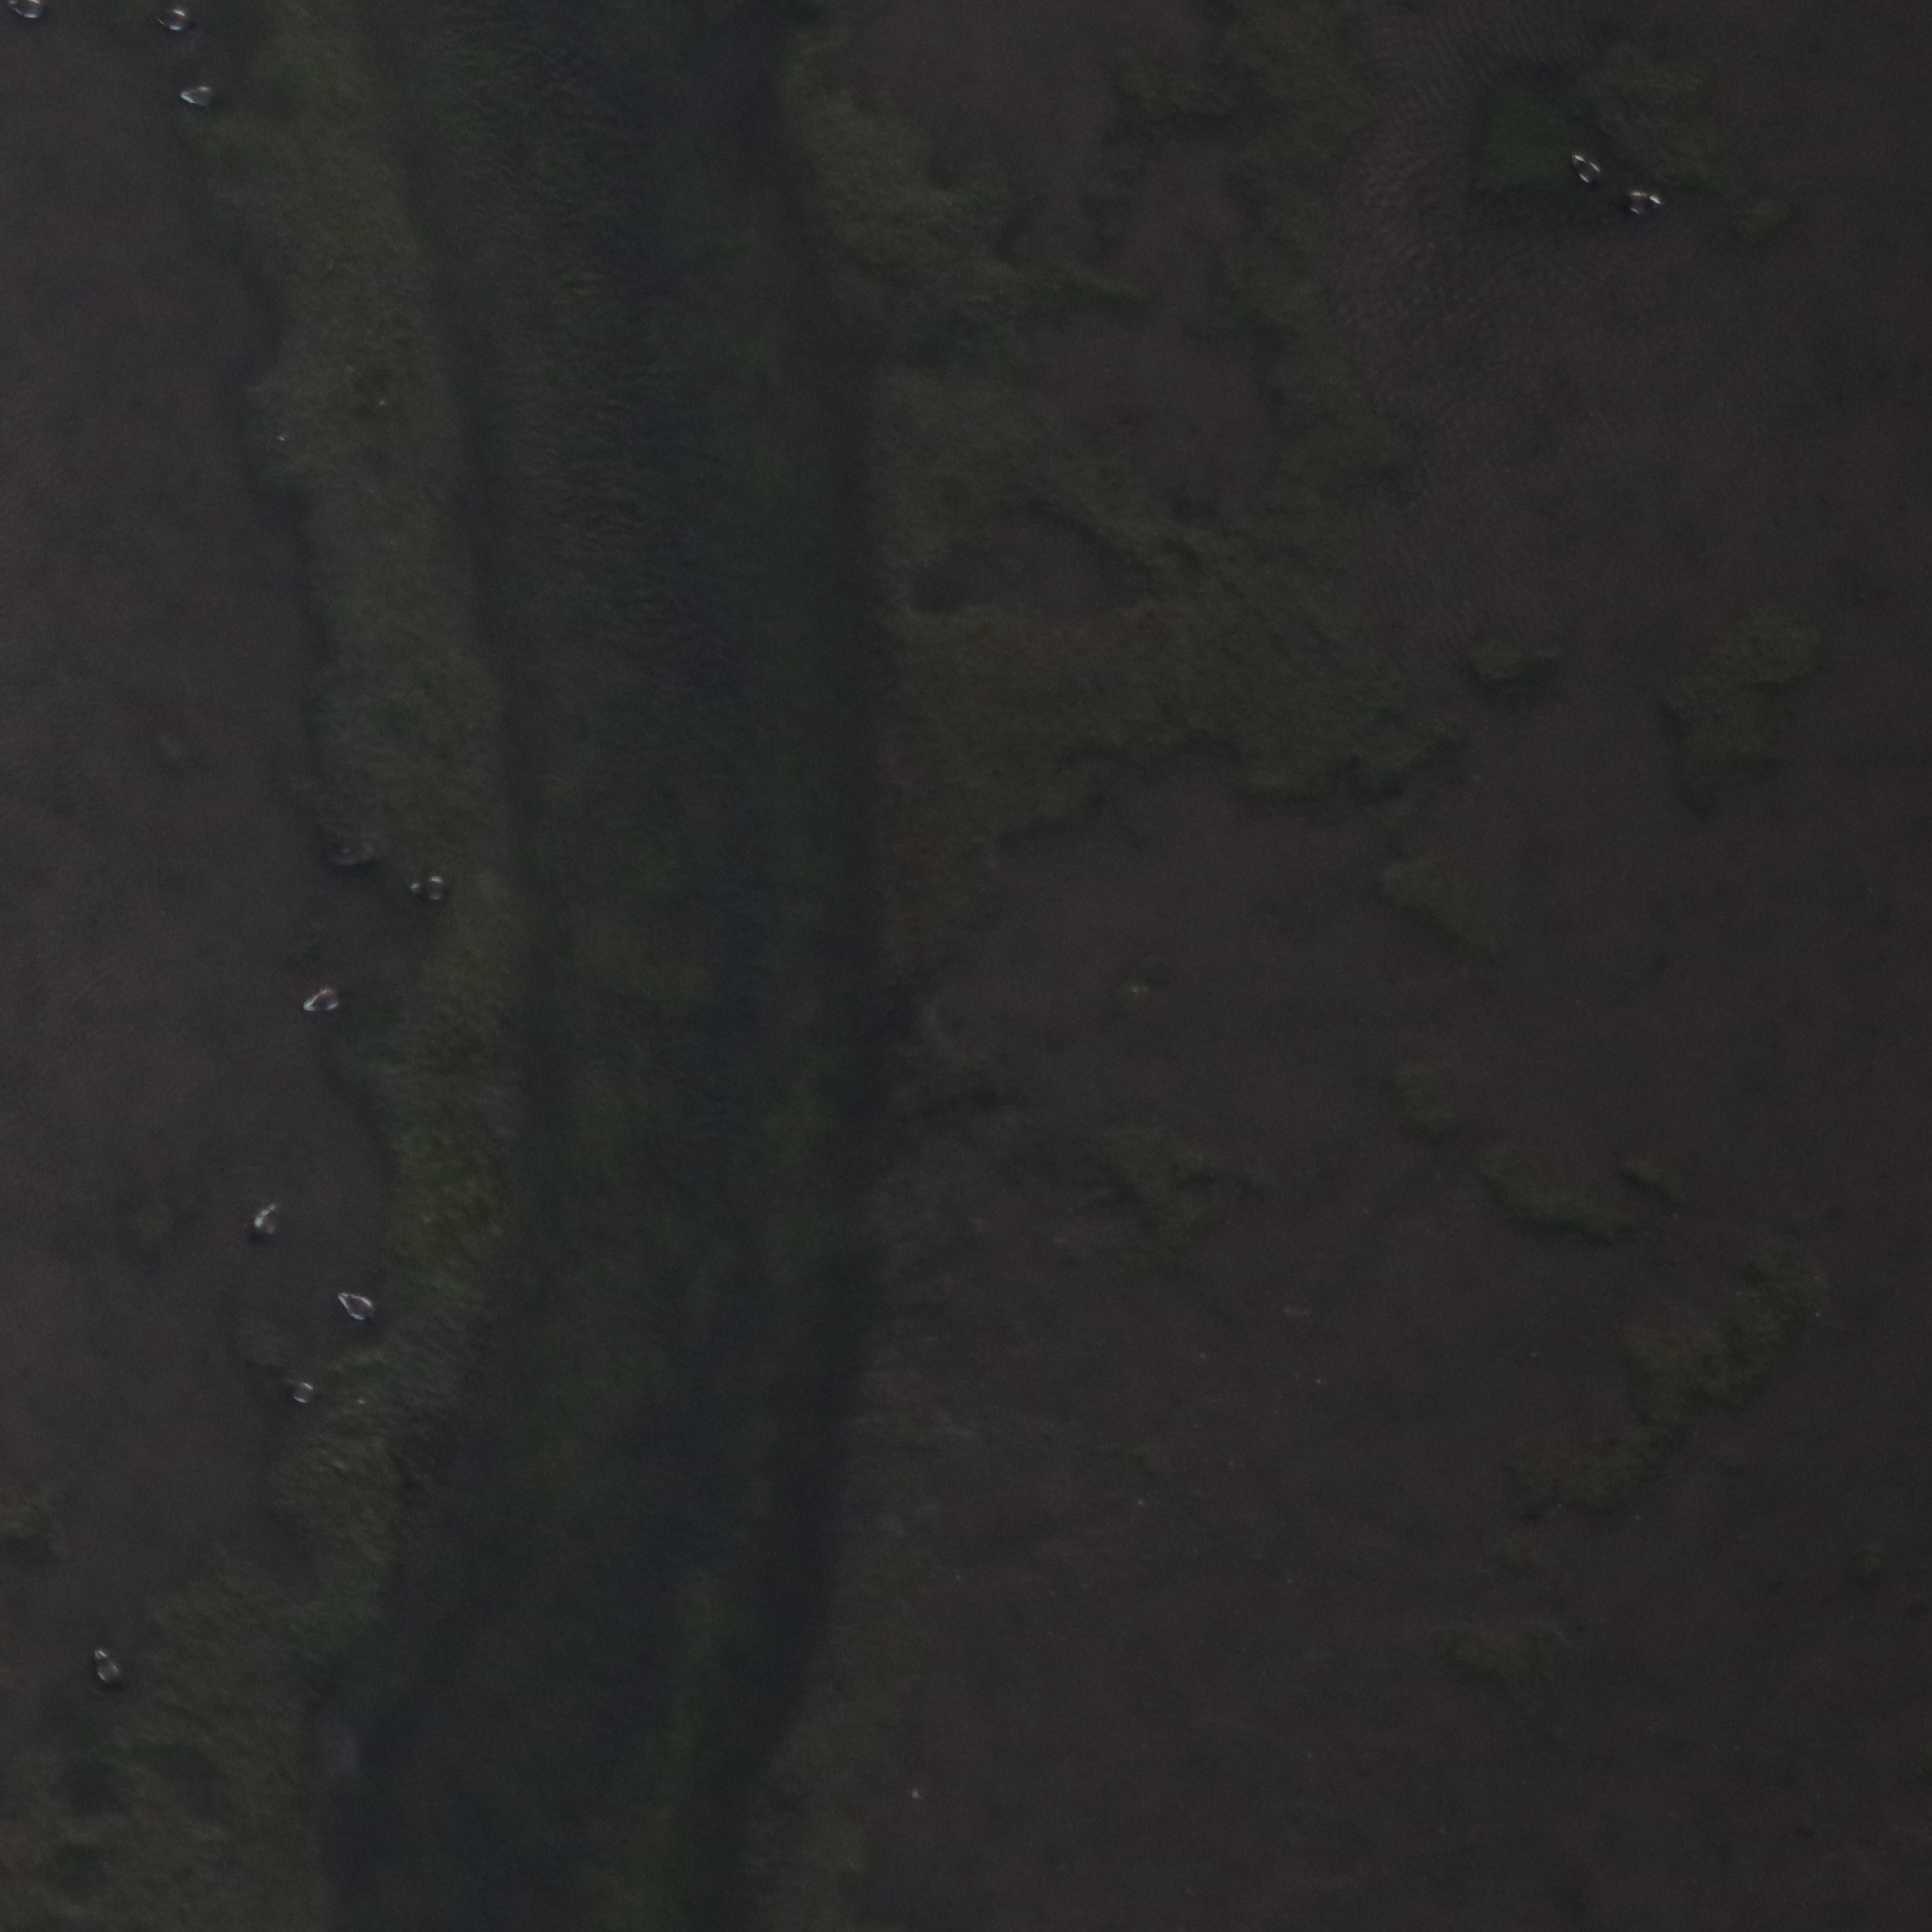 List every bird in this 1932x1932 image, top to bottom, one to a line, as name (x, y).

brant (27, 7)
brant (174, 18)
brant (197, 93)
brant (1587, 170)
brant (1640, 201)
brant (431, 888)
brant (327, 1003)
brant (271, 1220)
brant (357, 1308)
brant (301, 1393)
brant (108, 1669)